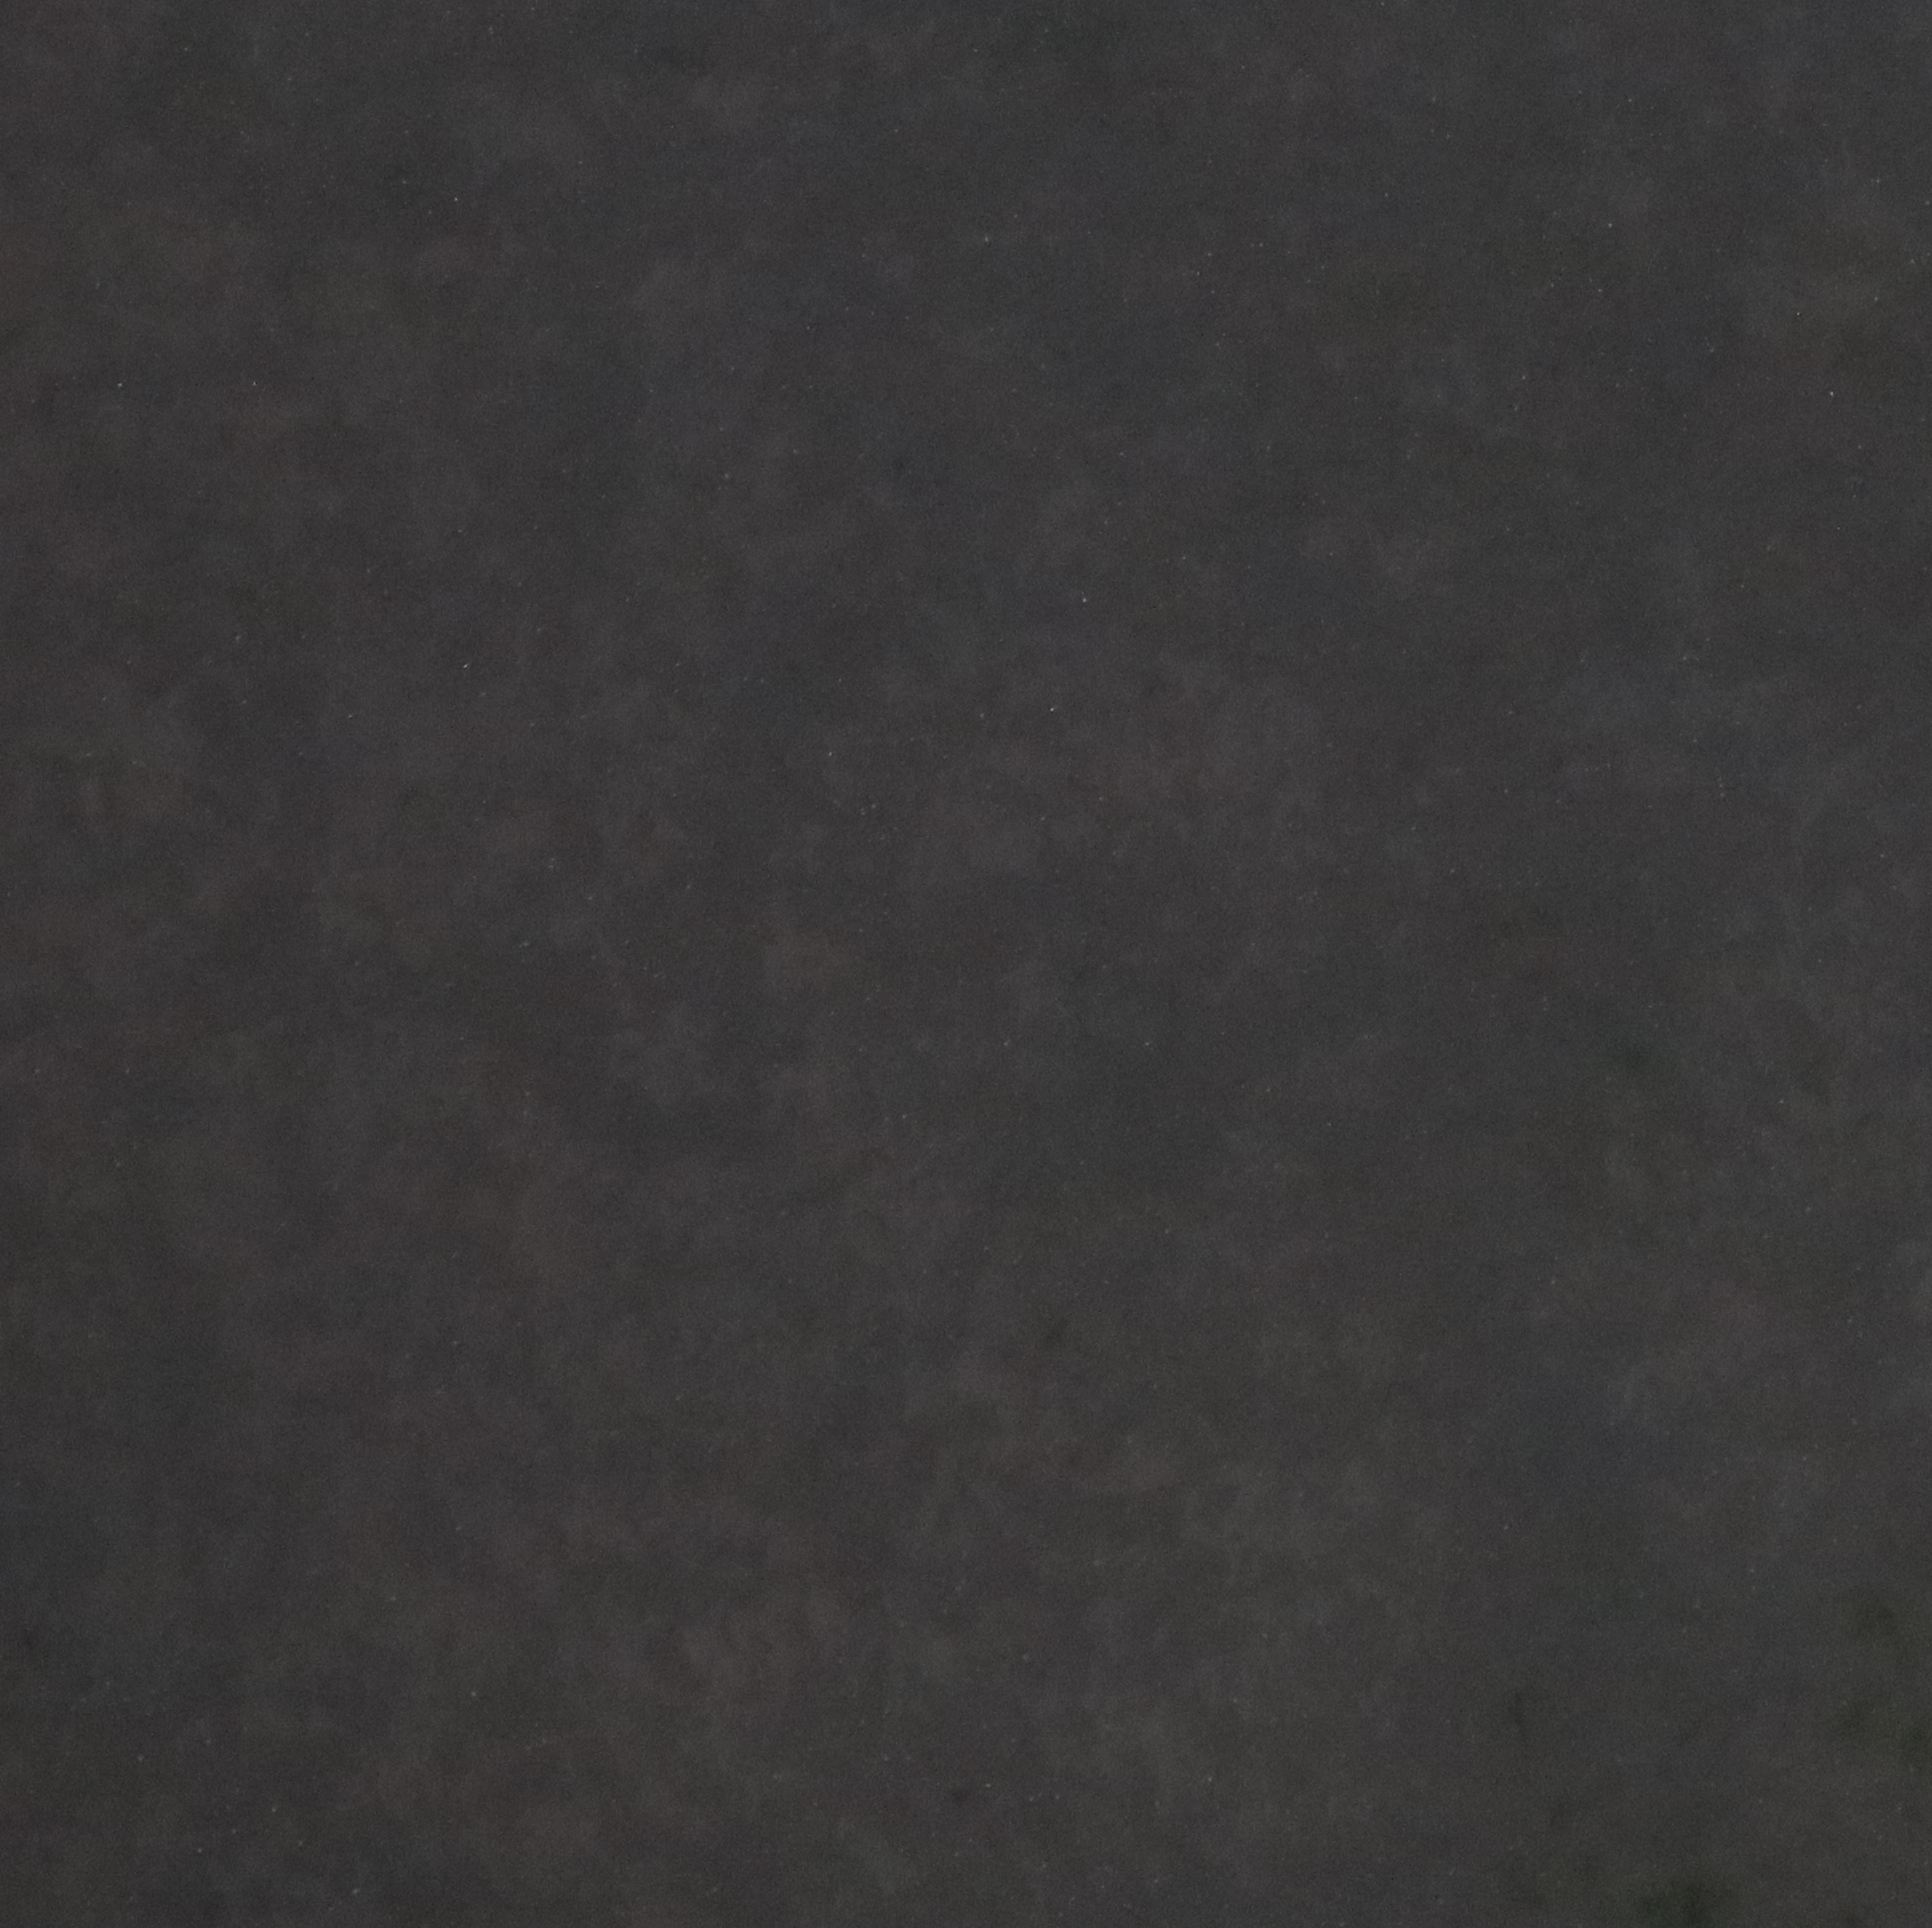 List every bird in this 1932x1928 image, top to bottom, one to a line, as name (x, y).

None